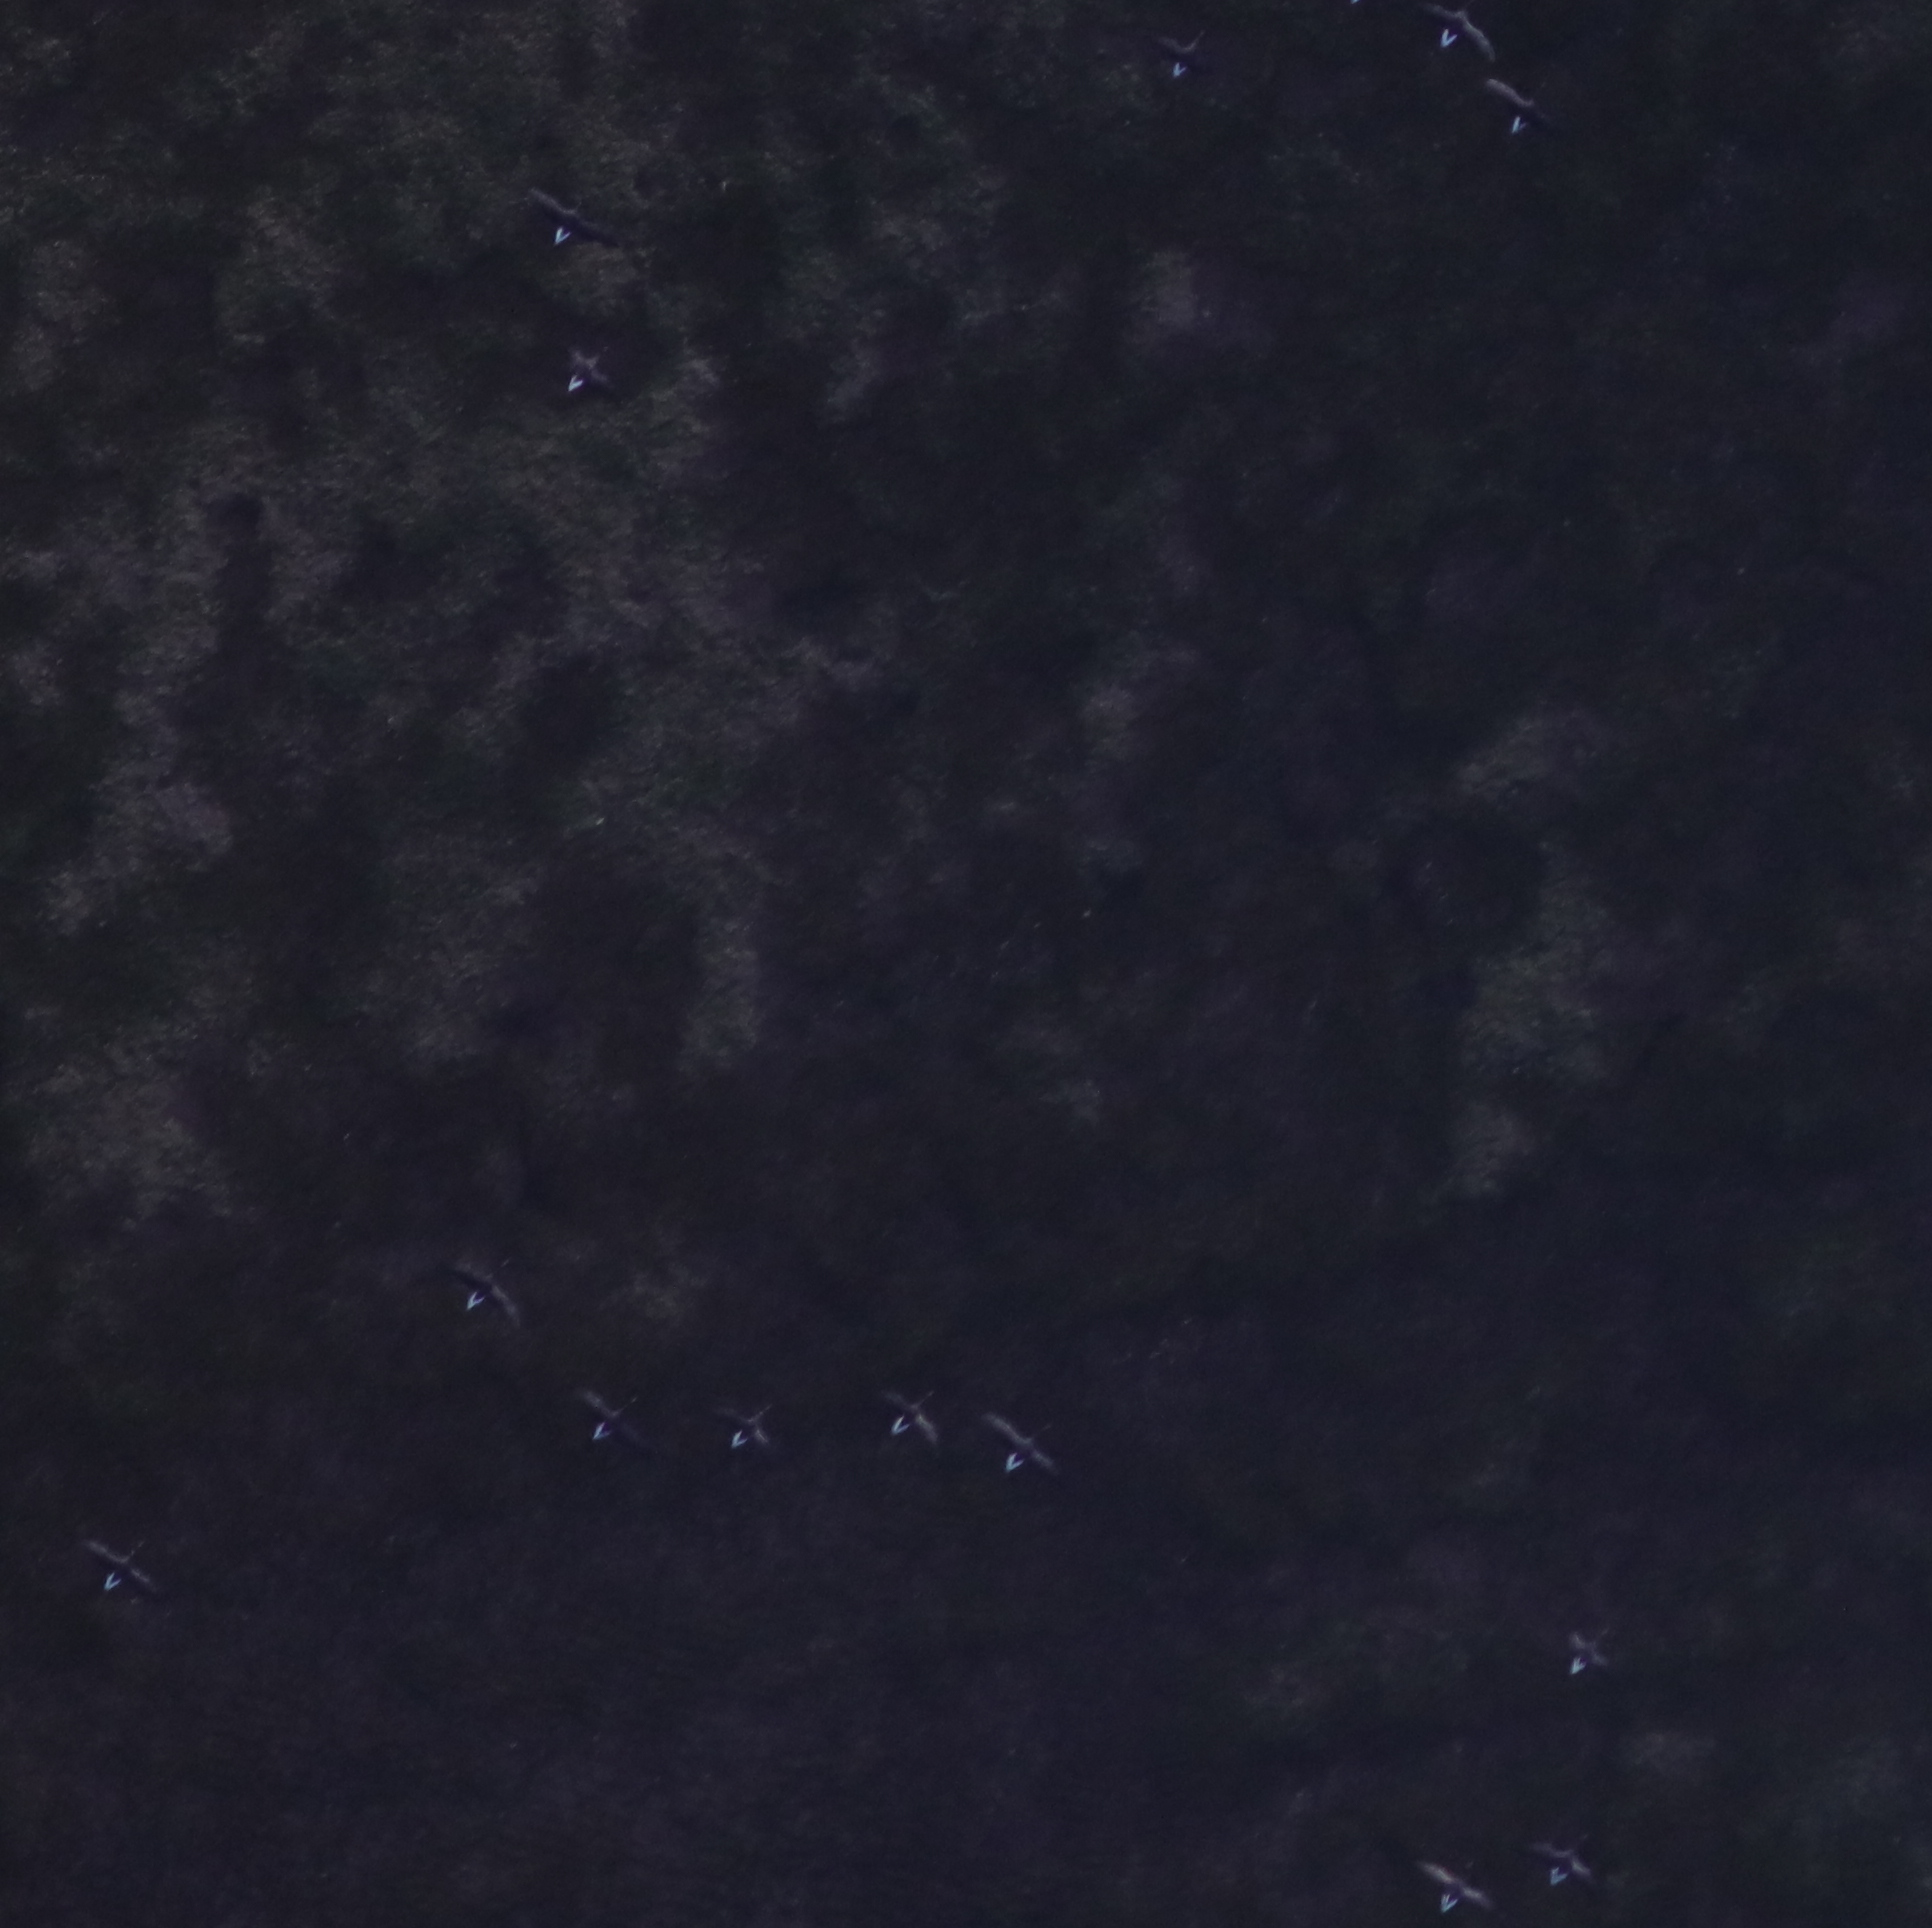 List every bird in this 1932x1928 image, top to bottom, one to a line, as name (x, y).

brant (1455, 20)
brant (1186, 51)
brant (1526, 110)
brant (570, 219)
brant (586, 368)
brant (483, 1281)
brant (609, 1415)
brant (913, 1417)
brant (750, 1430)
brant (1017, 1462)
brant (119, 1558)
brant (1594, 1647)
brant (1568, 1861)
brant (1459, 1895)